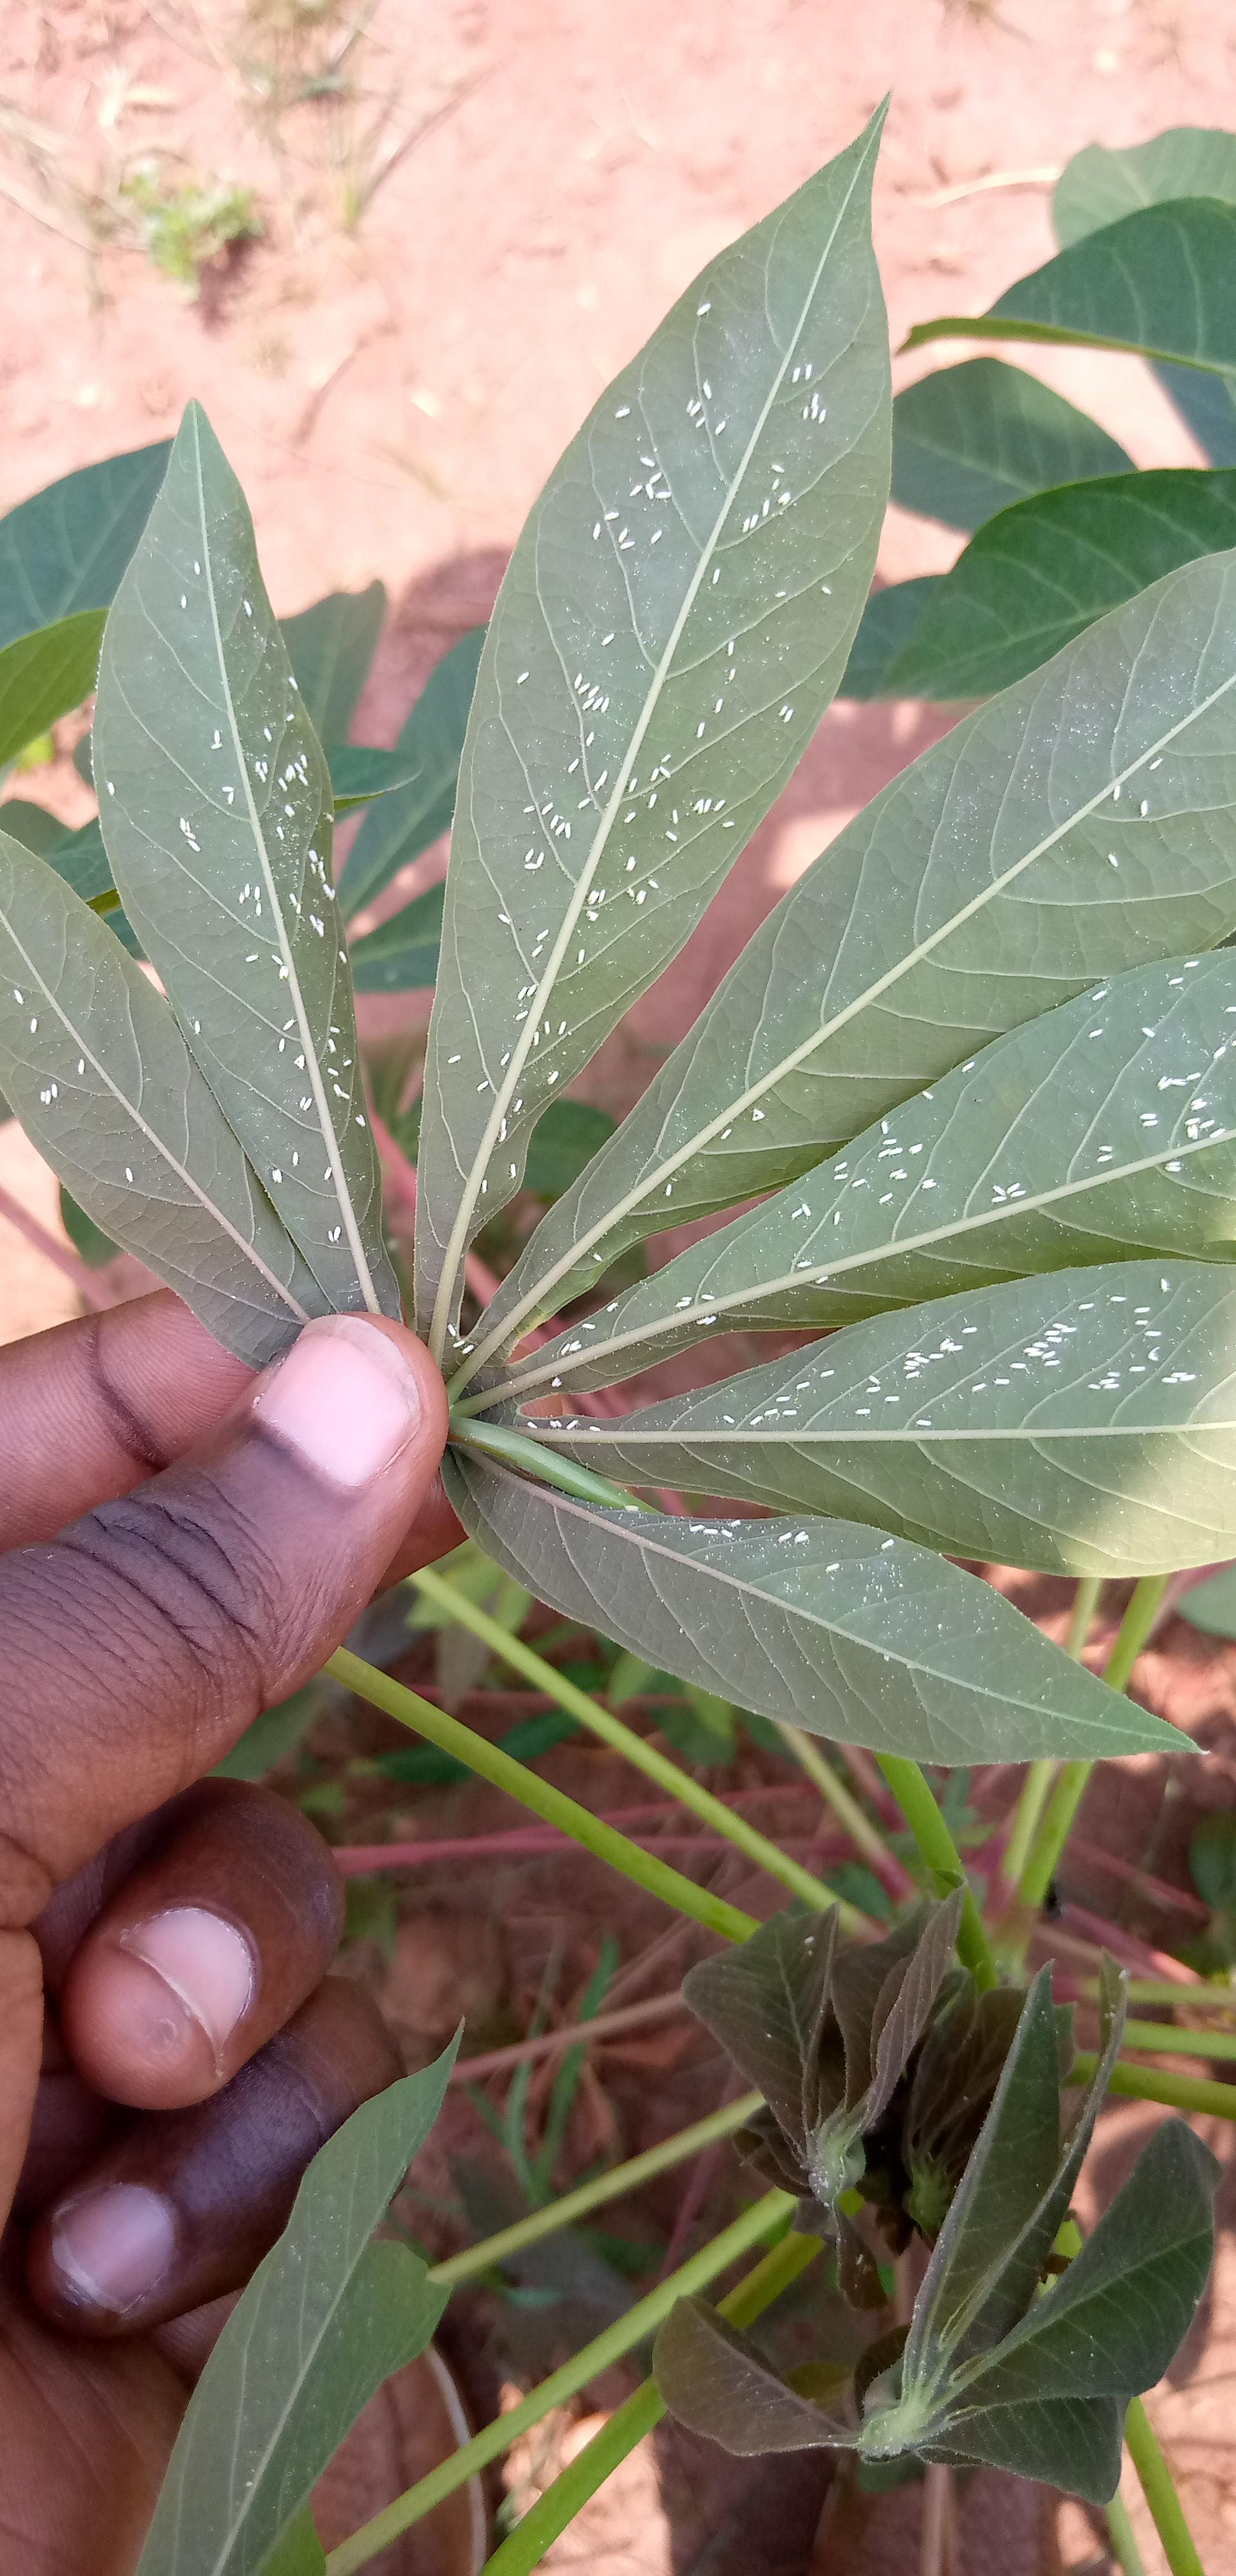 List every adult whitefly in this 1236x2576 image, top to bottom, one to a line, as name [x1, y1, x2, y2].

whitefly [695, 300, 716, 319]
whitefly [805, 362, 812, 383]
whitefly [791, 365, 801, 383]
whitefly [700, 378, 715, 401]
whitefly [810, 390, 819, 406]
whitefly [685, 396, 695, 413]
whitefly [690, 399, 703, 419]
whitefly [800, 402, 810, 422]
whitefly [811, 404, 818, 421]
whitefly [612, 406, 632, 419]
whitefly [818, 406, 826, 426]
whitefly [695, 415, 707, 431]
whitefly [713, 419, 727, 436]
whitefly [637, 455, 657, 469]
whitefly [768, 461, 787, 474]
whitefly [649, 471, 663, 484]
whitefly [770, 477, 781, 491]
whitefly [644, 481, 654, 501]
whitefly [626, 483, 642, 498]
whitefly [655, 490, 672, 500]
whitefly [776, 491, 792, 509]
whitefly [762, 497, 770, 518]
whitefly [603, 509, 621, 522]
whitefly [749, 511, 758, 532]
whitefly [741, 516, 750, 533]
whitefly [591, 520, 603, 542]
whitefly [618, 526, 629, 545]
whitefly [650, 527, 664, 547]
whitefly [620, 540, 638, 552]
whitefly [192, 560, 203, 579]
whitefly [711, 566, 724, 586]
whitefly [819, 584, 834, 598]
whitefly [772, 590, 788, 601]
whitefly [180, 594, 189, 611]
whitefly [241, 598, 254, 619]
whitefly [600, 630, 616, 647]
whitefly [726, 639, 736, 658]
whitefly [727, 668, 739, 683]
whitefly [515, 670, 530, 686]
whitefly [572, 671, 583, 690]
whitefly [286, 673, 301, 693]
whitefly [576, 681, 591, 696]
whitefly [586, 685, 601, 699]
whitefly [593, 696, 604, 711]
whitefly [601, 696, 610, 715]
whitefly [581, 697, 595, 713]
whitefly [713, 697, 725, 714]
whitefly [778, 704, 789, 719]
whitefly [783, 709, 794, 723]
whitefly [284, 712, 297, 724]
whitefly [694, 721, 706, 739]
whitefly [263, 726, 273, 744]
whitefly [210, 728, 224, 743]
whitefly [583, 729, 595, 748]
whitefly [209, 739, 223, 750]
whitefly [659, 752, 674, 764]
whitefly [299, 753, 311, 770]
whitefly [566, 757, 580, 775]
whitefly [1147, 758, 1165, 773]
whitefly [254, 760, 260, 774]
whitefly [261, 761, 270, 773]
whitefly [659, 764, 671, 780]
whitefly [648, 765, 659, 783]
whitefly [598, 768, 608, 784]
whitefly [257, 770, 268, 783]
whitefly [296, 772, 312, 788]
whitefly [276, 773, 293, 793]
whitefly [626, 775, 639, 794]
whitefly [105, 780, 117, 797]
whitefly [593, 782, 601, 792]
whitefly [218, 783, 239, 793]
whitefly [1112, 784, 1121, 804]
whitefly [227, 791, 235, 808]
whitefly [646, 792, 660, 811]
whitefly [577, 795, 592, 810]
whitefly [691, 797, 704, 816]
whitefly [703, 797, 714, 816]
whitefly [1138, 798, 1152, 819]
whitefly [712, 799, 728, 814]
whitefly [541, 800, 554, 816]
whitefly [283, 803, 298, 819]
whitefly [521, 804, 537, 816]
whitefly [670, 806, 681, 826]
whitefly [623, 810, 639, 828]
whitefly [324, 812, 337, 824]
whitefly [550, 813, 560, 829]
whitefly [179, 813, 185, 833]
whitefly [184, 816, 194, 831]
whitefly [720, 819, 735, 831]
whitefly [565, 820, 573, 839]
whitefly [556, 821, 566, 837]
whitefly [273, 822, 288, 842]
whitefly [183, 829, 200, 841]
whitefly [664, 829, 680, 844]
whitefly [185, 838, 203, 855]
whitefly [306, 848, 323, 862]
whitefly [524, 848, 536, 863]
whitefly [536, 850, 546, 866]
whitefly [1105, 851, 1121, 867]
whitefly [625, 855, 638, 873]
whitefly [318, 858, 331, 882]
whitefly [308, 861, 317, 878]
whitefly [523, 862, 538, 871]
whitefly [646, 876, 661, 890]
whitefly [243, 881, 251, 899]
whitefly [322, 882, 338, 901]
whitefly [252, 883, 264, 900]
whitefly [598, 884, 606, 905]
whitefly [626, 885, 635, 898]
whitefly [587, 885, 597, 905]
whitefly [237, 890, 248, 907]
whitefly [287, 891, 299, 906]
whitefly [255, 901, 263, 918]
whitefly [585, 909, 599, 916]
whitefly [307, 912, 321, 925]
whitefly [496, 912, 513, 925]
whitefly [586, 916, 597, 924]
whitefly [315, 923, 326, 940]
whitefly [535, 929, 550, 940]
whitefly [530, 942, 544, 959]
whitefly [576, 947, 586, 965]
whitefly [336, 947, 353, 965]
whitefly [243, 949, 260, 965]
whitefly [270, 951, 287, 965]
whitefly [1181, 959, 1199, 969]
whitefly [274, 963, 293, 983]
whitefly [1164, 975, 1186, 987]
whitefly [527, 982, 537, 999]
whitefly [516, 985, 528, 1000]
whitefly [10, 987, 24, 1007]
whitefly [1089, 989, 1109, 1004]
whitefly [1222, 1004, 1236, 1013]
whitefly [512, 1009, 528, 1021]
whitefly [280, 1016, 298, 1033]
whitefly [26, 1016, 44, 1036]
whitefly [189, 1016, 209, 1036]
whitefly [543, 1019, 552, 1035]
whitefly [556, 1019, 568, 1037]
whitefly [326, 1023, 343, 1036]
whitefly [1139, 1024, 1157, 1040]
whitefly [1086, 1025, 1105, 1039]
whitefly [531, 1030, 541, 1048]
whitefly [324, 1035, 341, 1056]
whitefly [275, 1036, 290, 1056]
whitefly [1210, 1045, 1226, 1061]
whitefly [500, 1052, 510, 1066]
whitefly [291, 1053, 308, 1072]
whitefly [445, 1054, 463, 1064]
whitefly [76, 1055, 89, 1077]
whitefly [341, 1055, 357, 1069]
whitefly [959, 1058, 977, 1075]
whitefly [325, 1066, 342, 1079]
whitefly [1185, 1067, 1202, 1081]
whitefly [546, 1068, 559, 1087]
whitefly [1156, 1075, 1167, 1087]
whitefly [1172, 1075, 1187, 1088]
whitefly [1160, 1077, 1172, 1091]
whitefly [475, 1078, 492, 1092]
whitefly [49, 1081, 60, 1101]
whitefly [331, 1081, 353, 1102]
whitefly [44, 1083, 51, 1106]
whitefly [38, 1088, 45, 1103]
whitefly [922, 1091, 935, 1101]
whitefly [297, 1094, 307, 1110]
whitefly [304, 1095, 314, 1113]
whitefly [1190, 1096, 1203, 1106]
whitefly [512, 1098, 524, 1113]
whitefly [1192, 1101, 1208, 1112]
whitefly [751, 1104, 767, 1122]
whitefly [354, 1109, 369, 1131]
whitefly [1138, 1112, 1157, 1120]
whitefly [500, 1115, 507, 1130]
whitefly [1183, 1116, 1201, 1124]
whitefly [878, 1118, 891, 1134]
whitefly [1199, 1118, 1217, 1132]
whitefly [1139, 1120, 1160, 1127]
whitefly [1192, 1123, 1199, 1141]
whitefly [1185, 1124, 1192, 1140]
whitefly [717, 1124, 735, 1143]
whitefly [1209, 1127, 1226, 1141]
whitefly [499, 1130, 509, 1143]
whitefly [879, 1137, 901, 1145]
whitefly [908, 1141, 924, 1155]
whitefly [1096, 1144, 1114, 1153]
whitefly [890, 1146, 903, 1157]
whitefly [288, 1148, 302, 1168]
whitefly [877, 1148, 890, 1159]
whitefly [1094, 1153, 1116, 1164]
whitefly [833, 1160, 849, 1171]
whitefly [1165, 1160, 1181, 1166]
whitefly [507, 1162, 518, 1180]
whitefly [268, 1163, 286, 1185]
whitefly [321, 1164, 337, 1185]
whitefly [124, 1164, 138, 1184]
whitefly [1164, 1166, 1181, 1174]
whitefly [888, 1167, 906, 1179]
whitefly [833, 1171, 849, 1182]
whitefly [894, 1172, 908, 1182]
whitefly [480, 1177, 489, 1196]
whitefly [850, 1177, 870, 1188]
whitefly [923, 1178, 935, 1186]
whitefly [921, 1180, 937, 1191]
whitefly [664, 1182, 673, 1198]
whitefly [1007, 1182, 1020, 1193]
whitefly [990, 1185, 1006, 1196]
whitefly [1011, 1189, 1027, 1199]
whitefly [877, 1191, 894, 1204]
whitefly [989, 1195, 1009, 1202]
whitefly [800, 1201, 813, 1218]
whitefly [789, 1205, 802, 1220]
whitefly [830, 1207, 843, 1227]
whitefly [325, 1225, 335, 1244]
whitefly [333, 1225, 344, 1242]
whitefly [591, 1253, 604, 1262]
whitefly [796, 1259, 813, 1268]
whitefly [812, 1274, 832, 1285]
whitefly [1159, 1276, 1172, 1294]
whitefly [700, 1292, 715, 1302]
whitefly [1107, 1292, 1127, 1304]
whitefly [679, 1295, 693, 1302]
whitefly [1075, 1299, 1096, 1312]
whitefly [675, 1301, 691, 1308]
whitefly [605, 1302, 621, 1313]
whitefly [1132, 1305, 1154, 1314]
whitefly [706, 1315, 716, 1325]
whitefly [695, 1316, 711, 1325]
whitefly [1132, 1319, 1149, 1327]
whitefly [445, 1321, 458, 1337]
whitefly [581, 1321, 595, 1330]
whitefly [1050, 1321, 1069, 1329]
whitefly [1062, 1326, 1077, 1334]
whitefly [1042, 1329, 1061, 1336]
whitefly [1143, 1329, 1162, 1338]
whitefly [1045, 1334, 1062, 1343]
whitefly [940, 1336, 951, 1346]
whitefly [452, 1340, 466, 1350]
whitefly [570, 1340, 581, 1344]
whitefly [1029, 1341, 1050, 1349]
whitefly [939, 1341, 955, 1351]
whitefly [560, 1342, 571, 1356]
whitefly [462, 1343, 475, 1355]
whitefly [569, 1343, 583, 1352]
whitefly [947, 1344, 963, 1354]
whitefly [1145, 1345, 1163, 1361]
whitefly [1022, 1345, 1039, 1352]
whitefly [1042, 1350, 1056, 1358]
whitefly [1026, 1351, 1042, 1357]
whitefly [905, 1352, 920, 1358]
whitefly [926, 1352, 944, 1359]
whitefly [1042, 1358, 1062, 1367]
whitefly [902, 1359, 921, 1367]
whitefly [1007, 1361, 1027, 1371]
whitefly [1127, 1365, 1147, 1372]
whitefly [901, 1365, 916, 1370]
whitefly [818, 1367, 836, 1379]
whitefly [1105, 1370, 1120, 1377]
whitefly [903, 1370, 922, 1380]
whitefly [1168, 1370, 1188, 1377]
whitefly [867, 1372, 882, 1385]
whitefly [1179, 1374, 1196, 1381]
whitefly [550, 1376, 565, 1388]
whitefly [1159, 1376, 1178, 1384]
whitefly [992, 1377, 1011, 1387]
whitefly [1098, 1377, 1116, 1384]
whitefly [794, 1379, 812, 1390]
whitefly [1086, 1381, 1101, 1390]
whitefly [969, 1381, 988, 1394]
whitefly [1101, 1383, 1119, 1390]
whitefly [865, 1386, 882, 1395]
whitefly [773, 1394, 792, 1403]
whitefly [882, 1394, 900, 1404]
whitefly [852, 1406, 873, 1416]
whitefly [781, 1407, 798, 1417]
whitefly [763, 1408, 778, 1417]
whitefly [721, 1412, 736, 1425]
whitefly [749, 1414, 763, 1426]
whitefly [554, 1418, 561, 1428]
whitefly [566, 1418, 579, 1430]
whitefly [913, 1418, 933, 1427]
whitefly [526, 1419, 537, 1429]
whitefly [548, 1419, 556, 1429]
whitefly [587, 1425, 602, 1434]
whitefly [623, 1504, 641, 1512]
whitefly [729, 1517, 742, 1530]
whitefly [688, 1520, 704, 1532]
whitefly [702, 1526, 720, 1537]
whitefly [720, 1528, 735, 1539]
whitefly [794, 1528, 810, 1546]
whitefly [777, 1529, 792, 1545]
whitefly [878, 1535, 896, 1553]
whitefly [824, 1561, 843, 1575]
whitefly [801, 1935, 817, 1945]